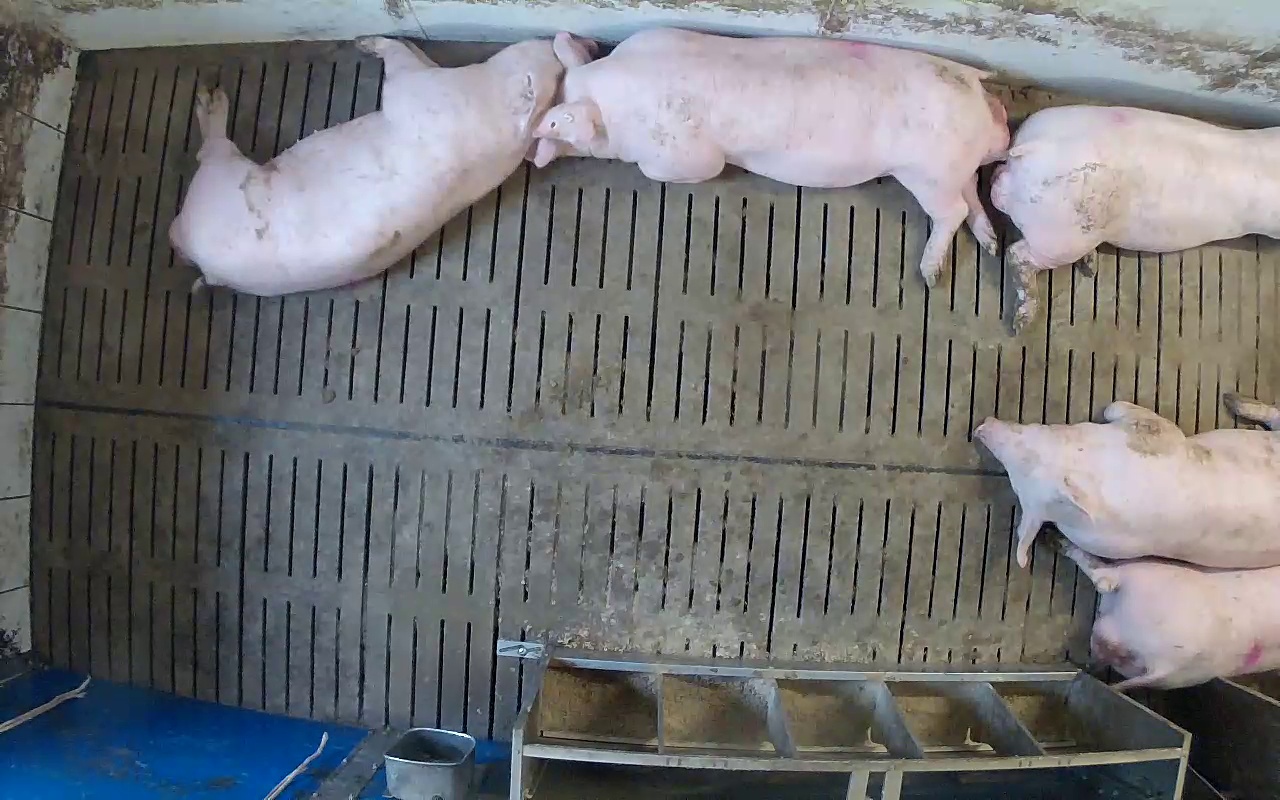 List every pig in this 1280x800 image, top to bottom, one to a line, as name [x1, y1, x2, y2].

pig [526, 29, 1011, 288]
pig [167, 34, 602, 301]
pig [986, 102, 1279, 338]
pig [973, 392, 1279, 568]
pig [1044, 529, 1279, 689]